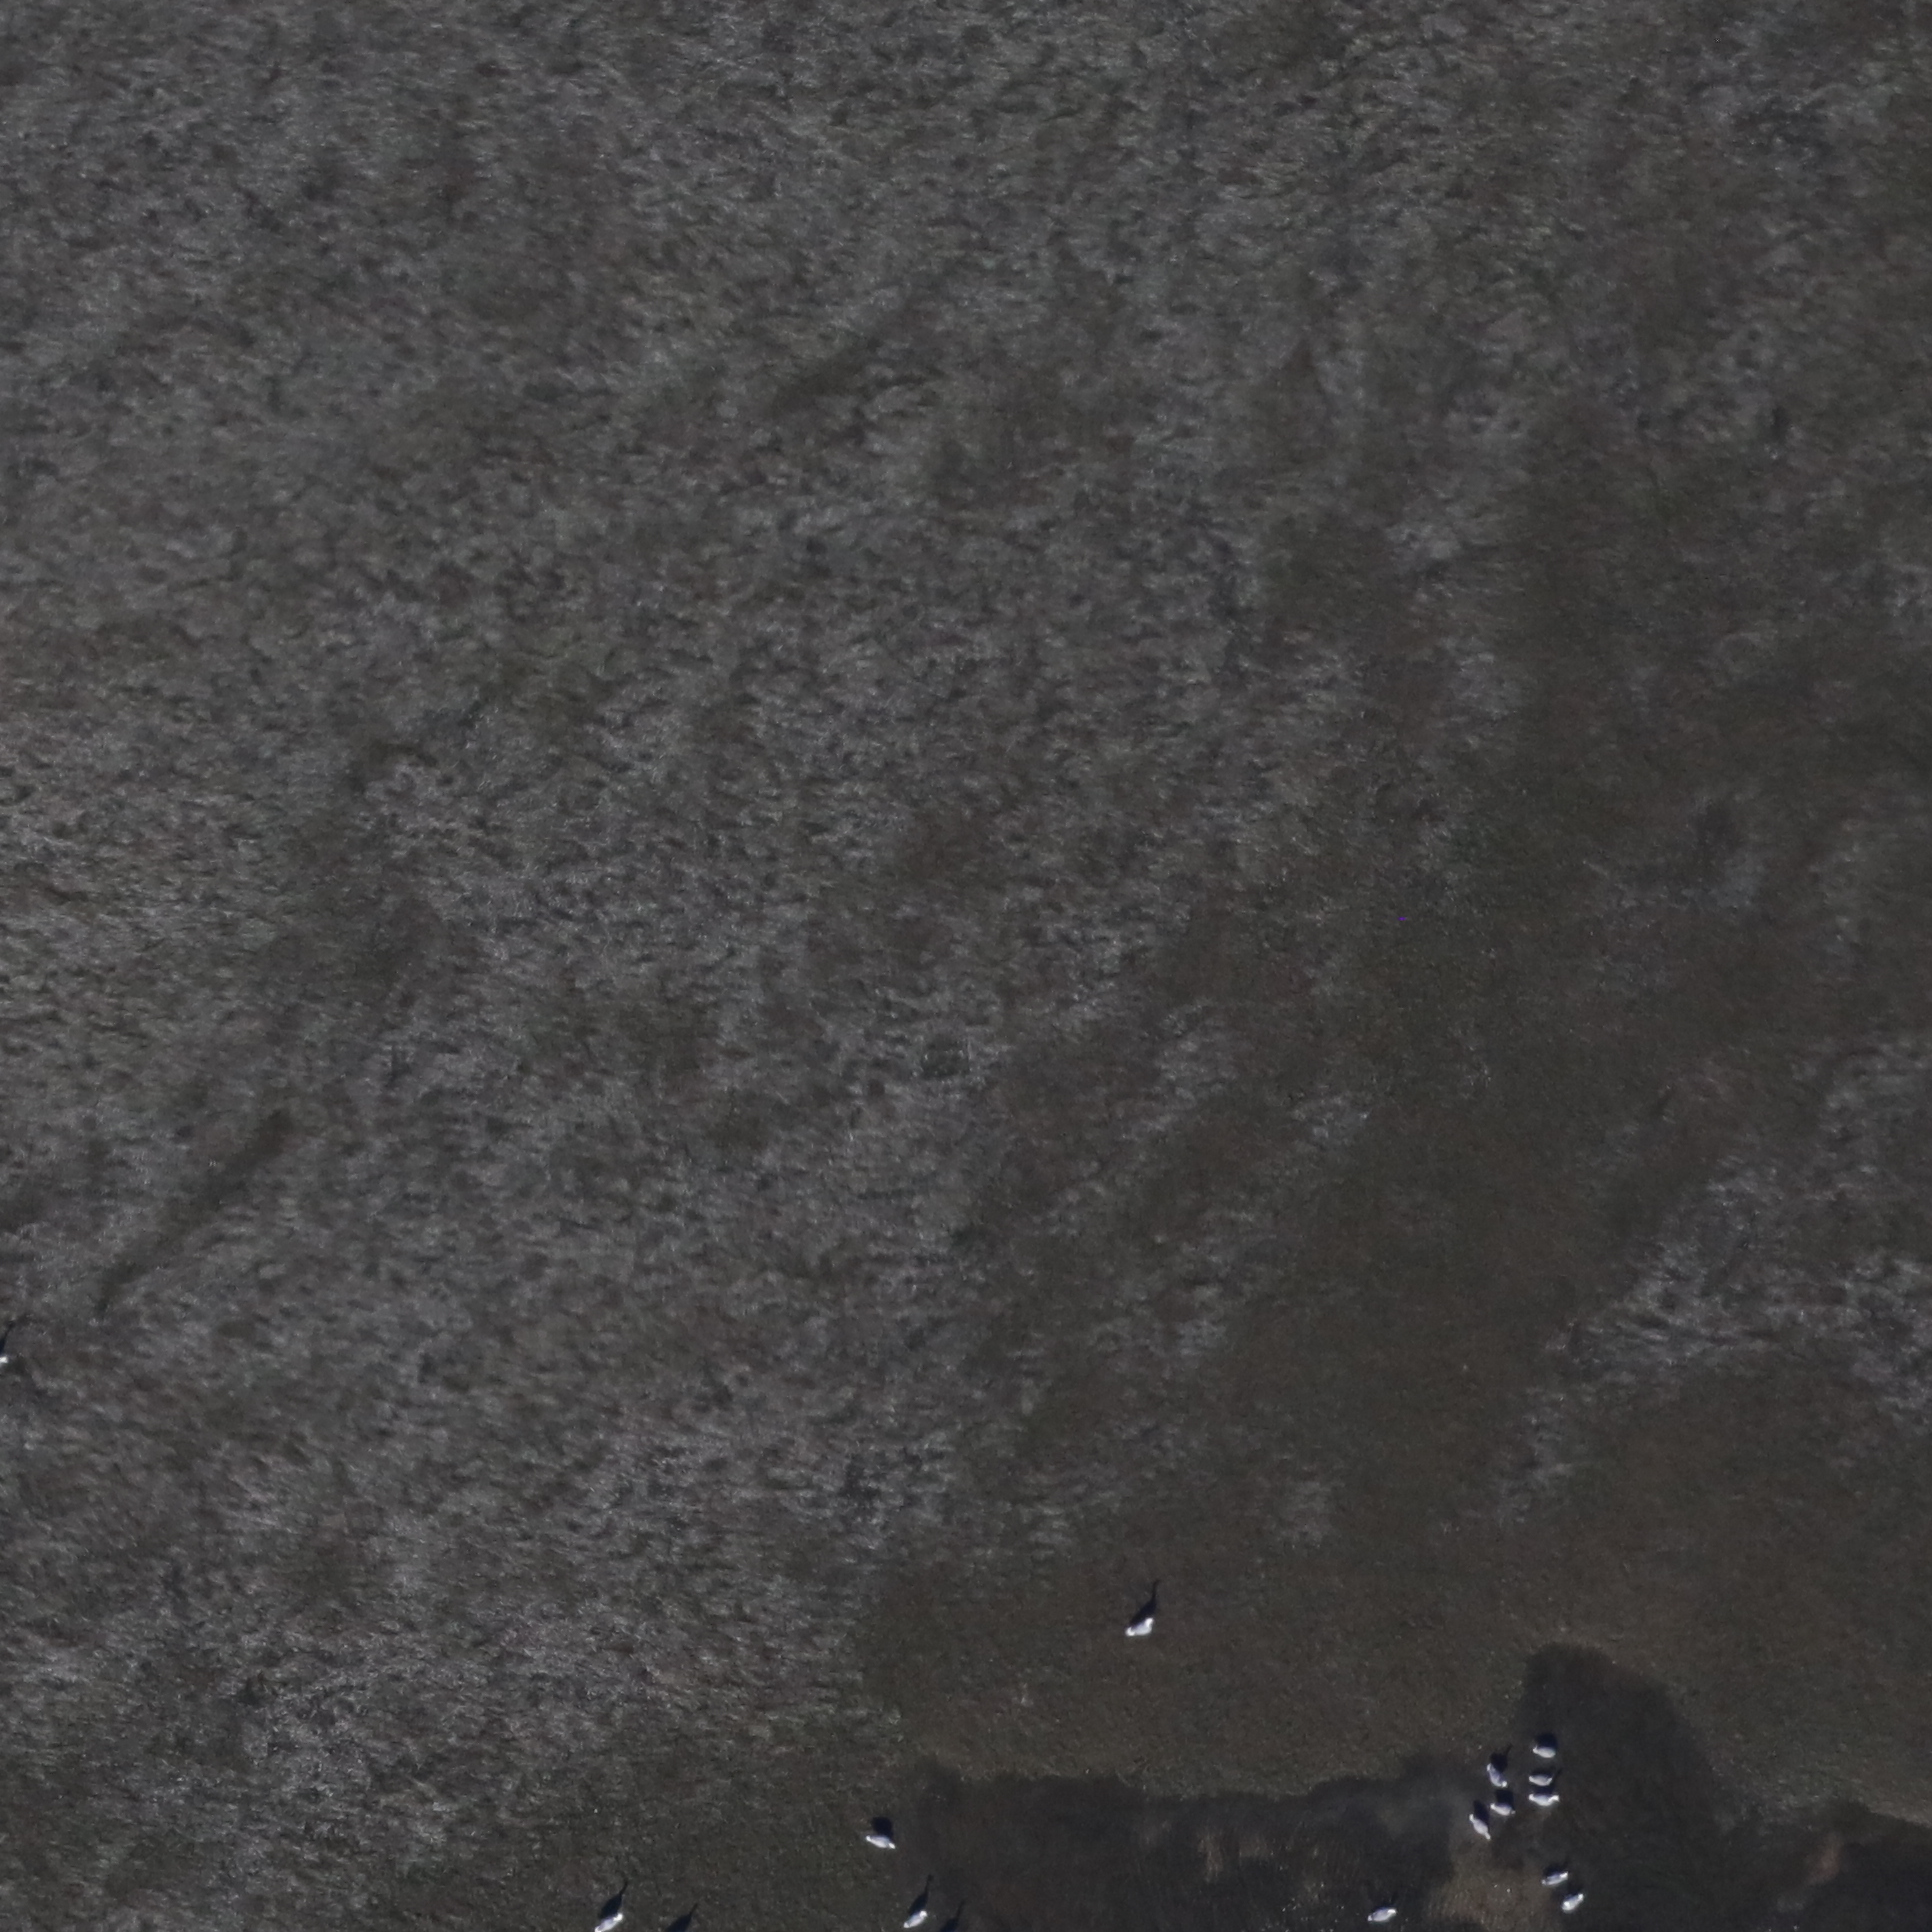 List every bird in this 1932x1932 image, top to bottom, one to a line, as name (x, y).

emperor goose (1138, 1629)
emperor goose (1543, 1750)
emperor goose (1542, 1780)
emperor goose (1496, 1783)
emperor goose (1544, 1796)
emperor goose (1498, 1812)
emperor goose (1474, 1826)
emperor goose (878, 1841)
emperor goose (1557, 1878)
emperor goose (1574, 1903)
emperor goose (1381, 1915)
emperor goose (911, 1918)
emperor goose (610, 1922)